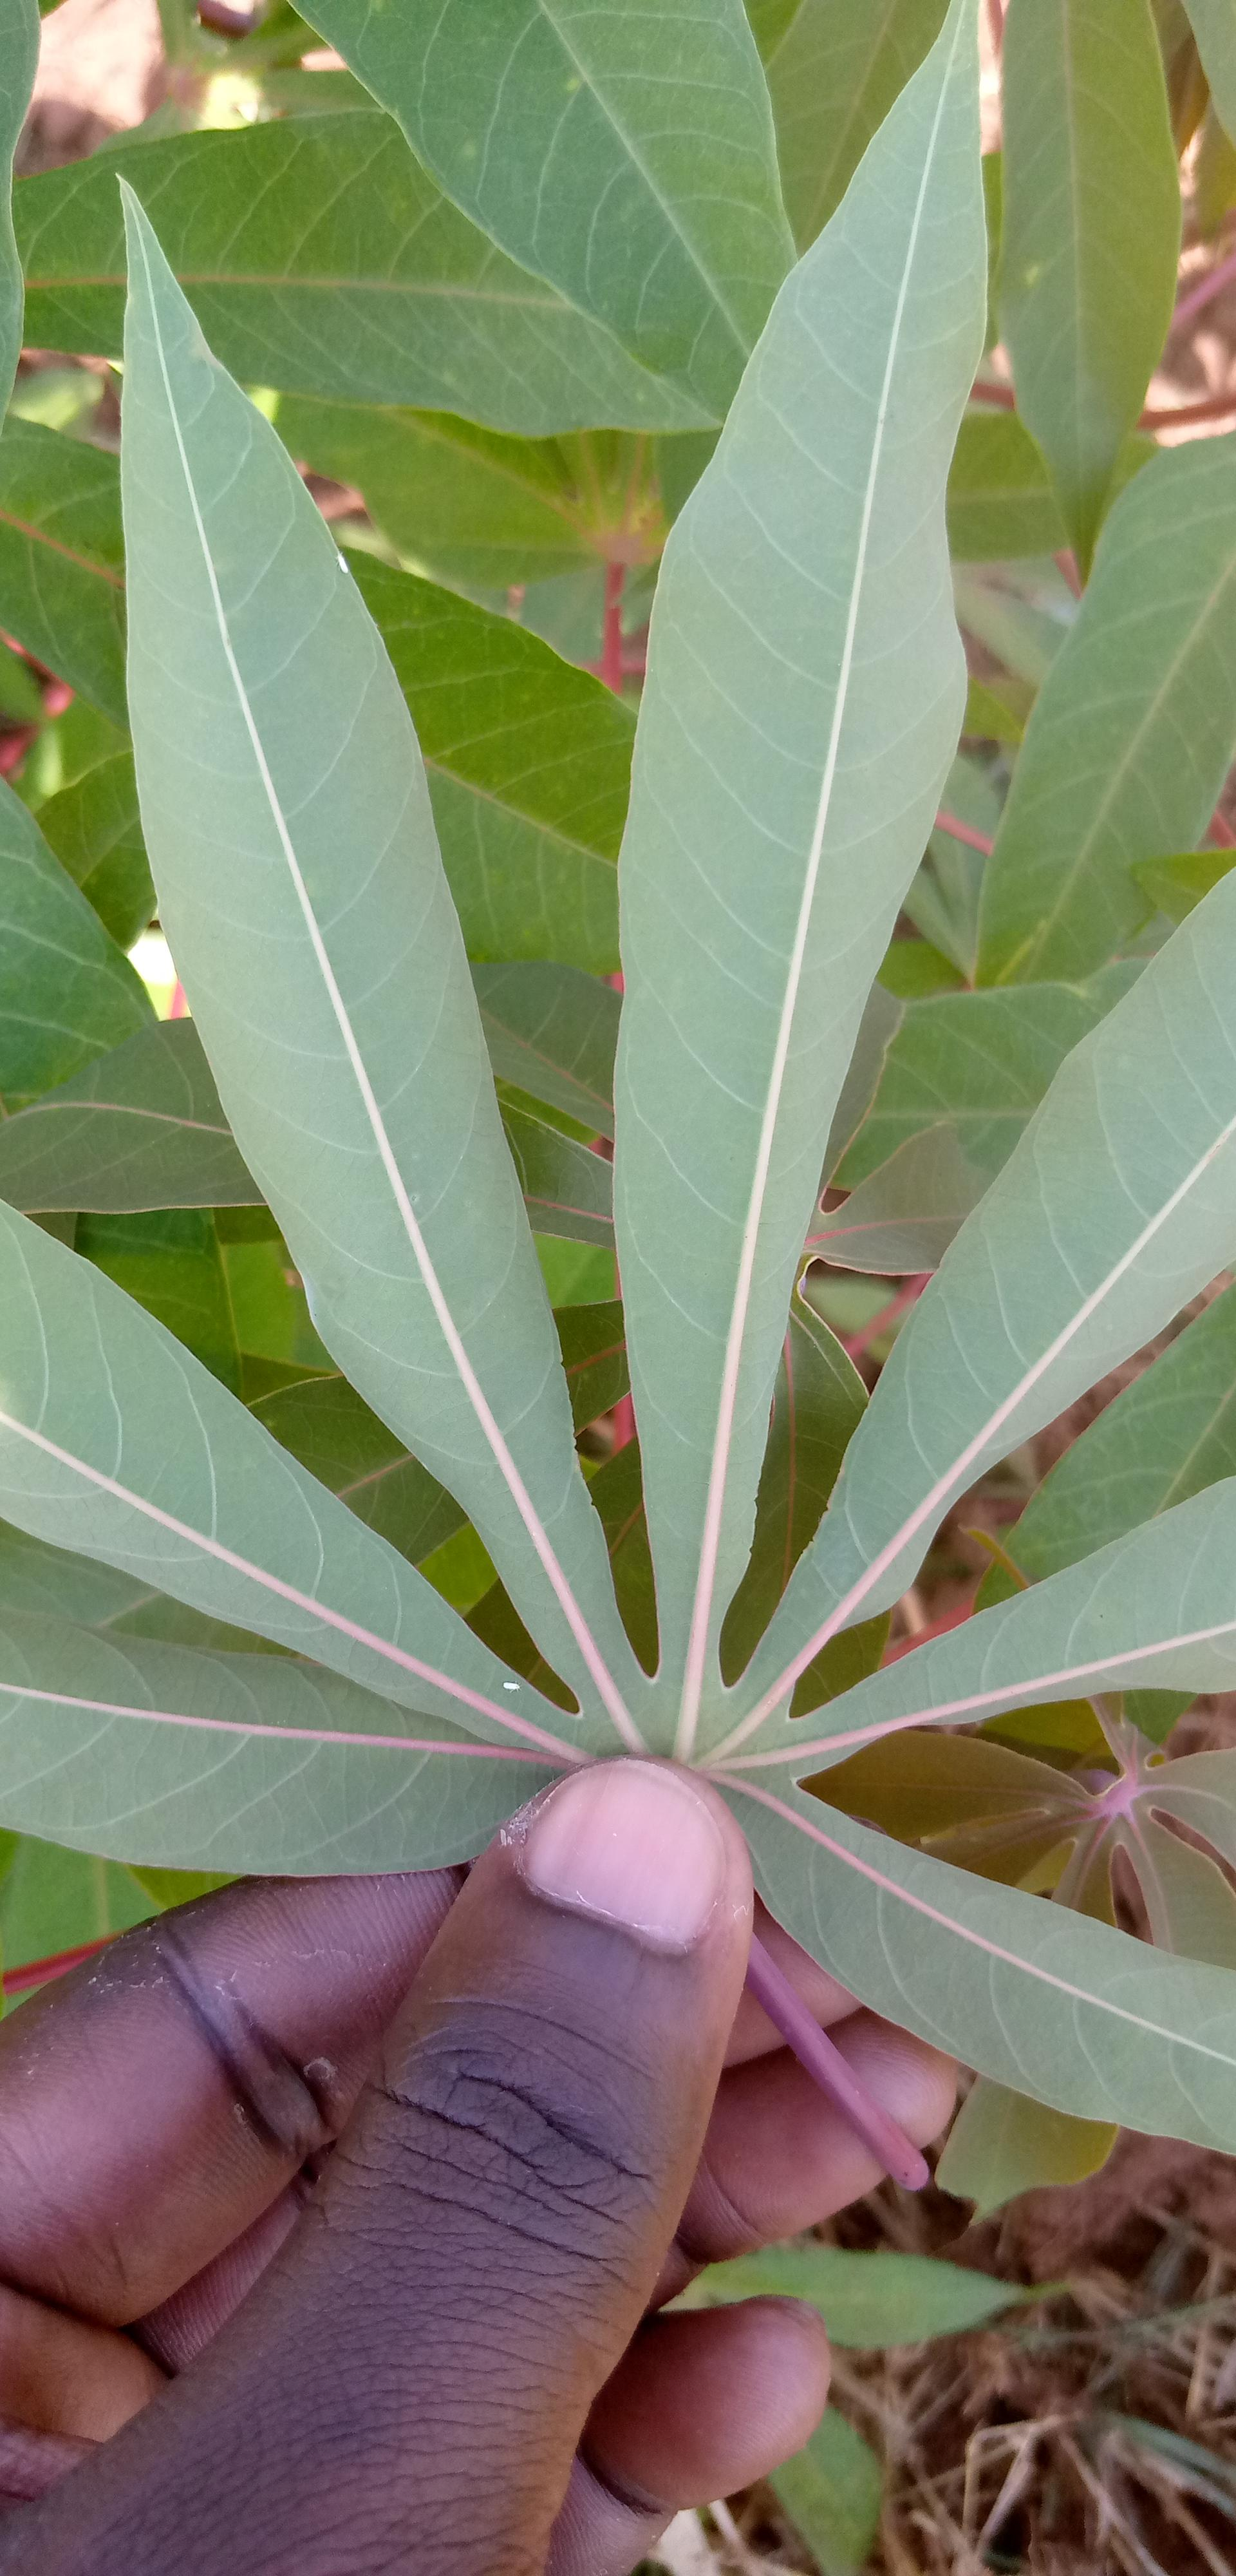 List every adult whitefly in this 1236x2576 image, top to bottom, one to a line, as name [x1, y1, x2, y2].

whitefly [500, 1678, 525, 1693]